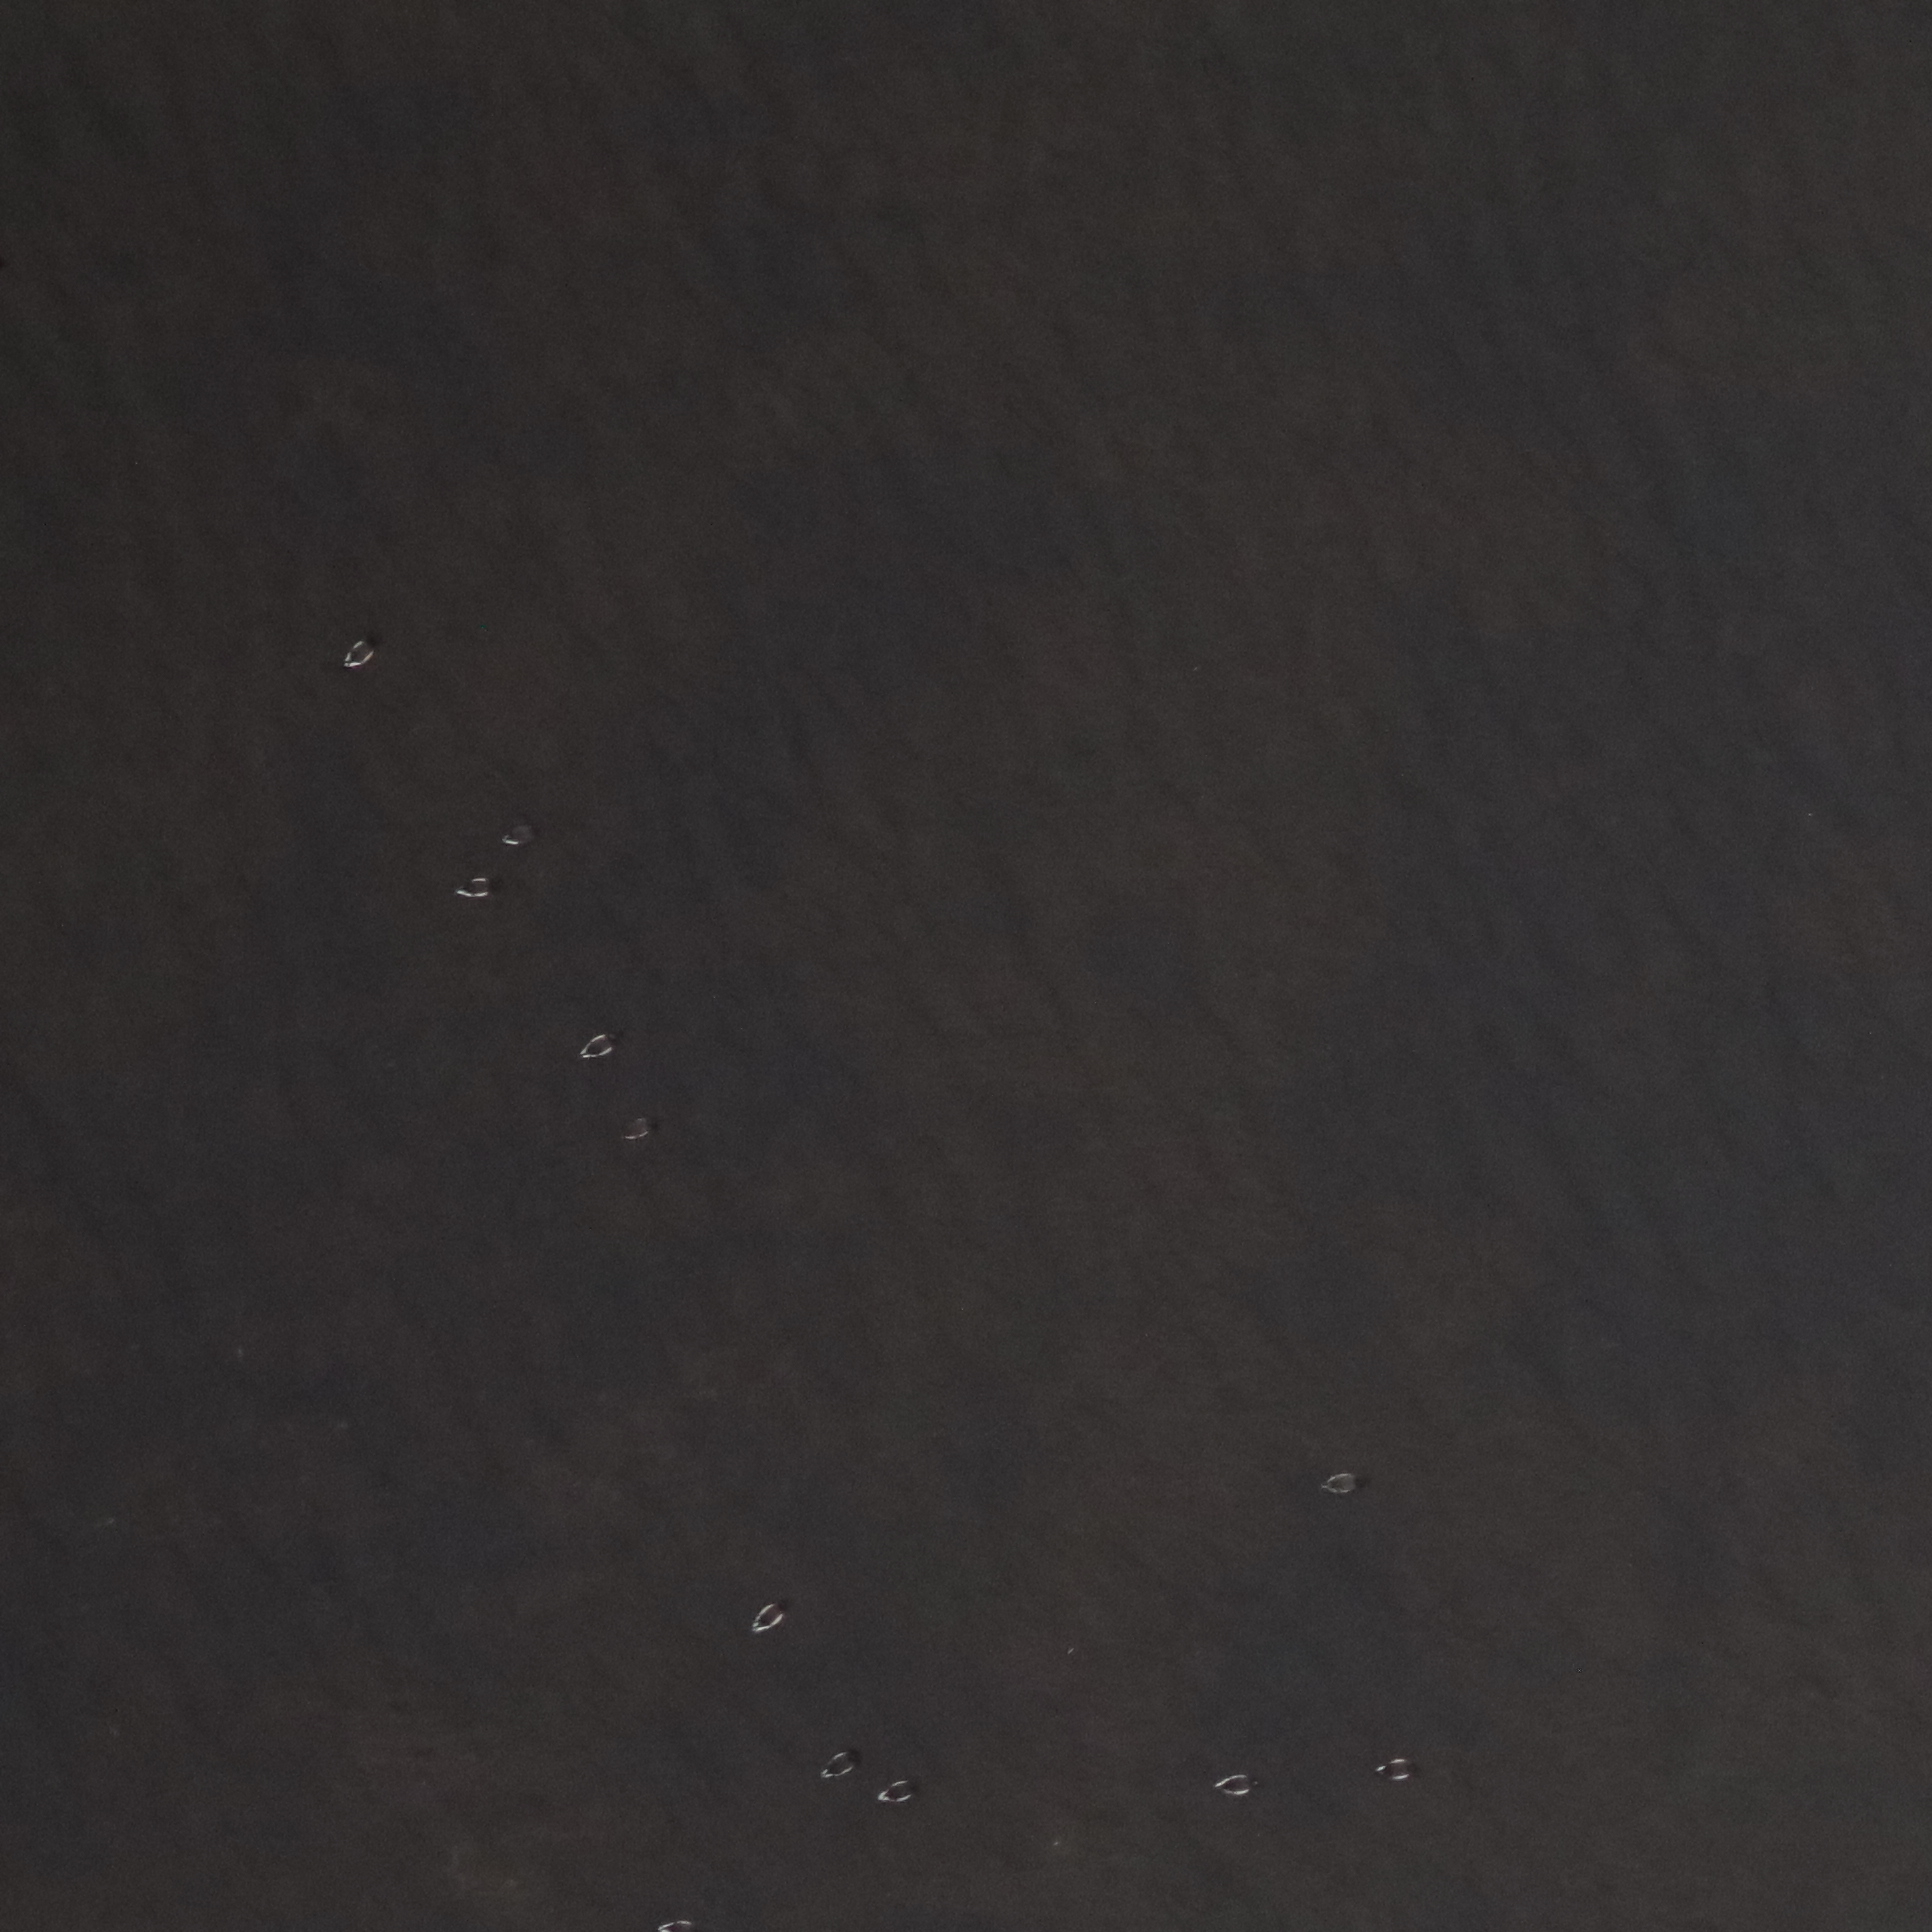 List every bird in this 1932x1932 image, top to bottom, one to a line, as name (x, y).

brant (360, 653)
brant (520, 833)
brant (476, 890)
brant (601, 1047)
brant (637, 1128)
brant (1344, 1484)
brant (770, 1617)
brant (839, 1766)
brant (1398, 1769)
brant (1237, 1785)
brant (897, 1793)